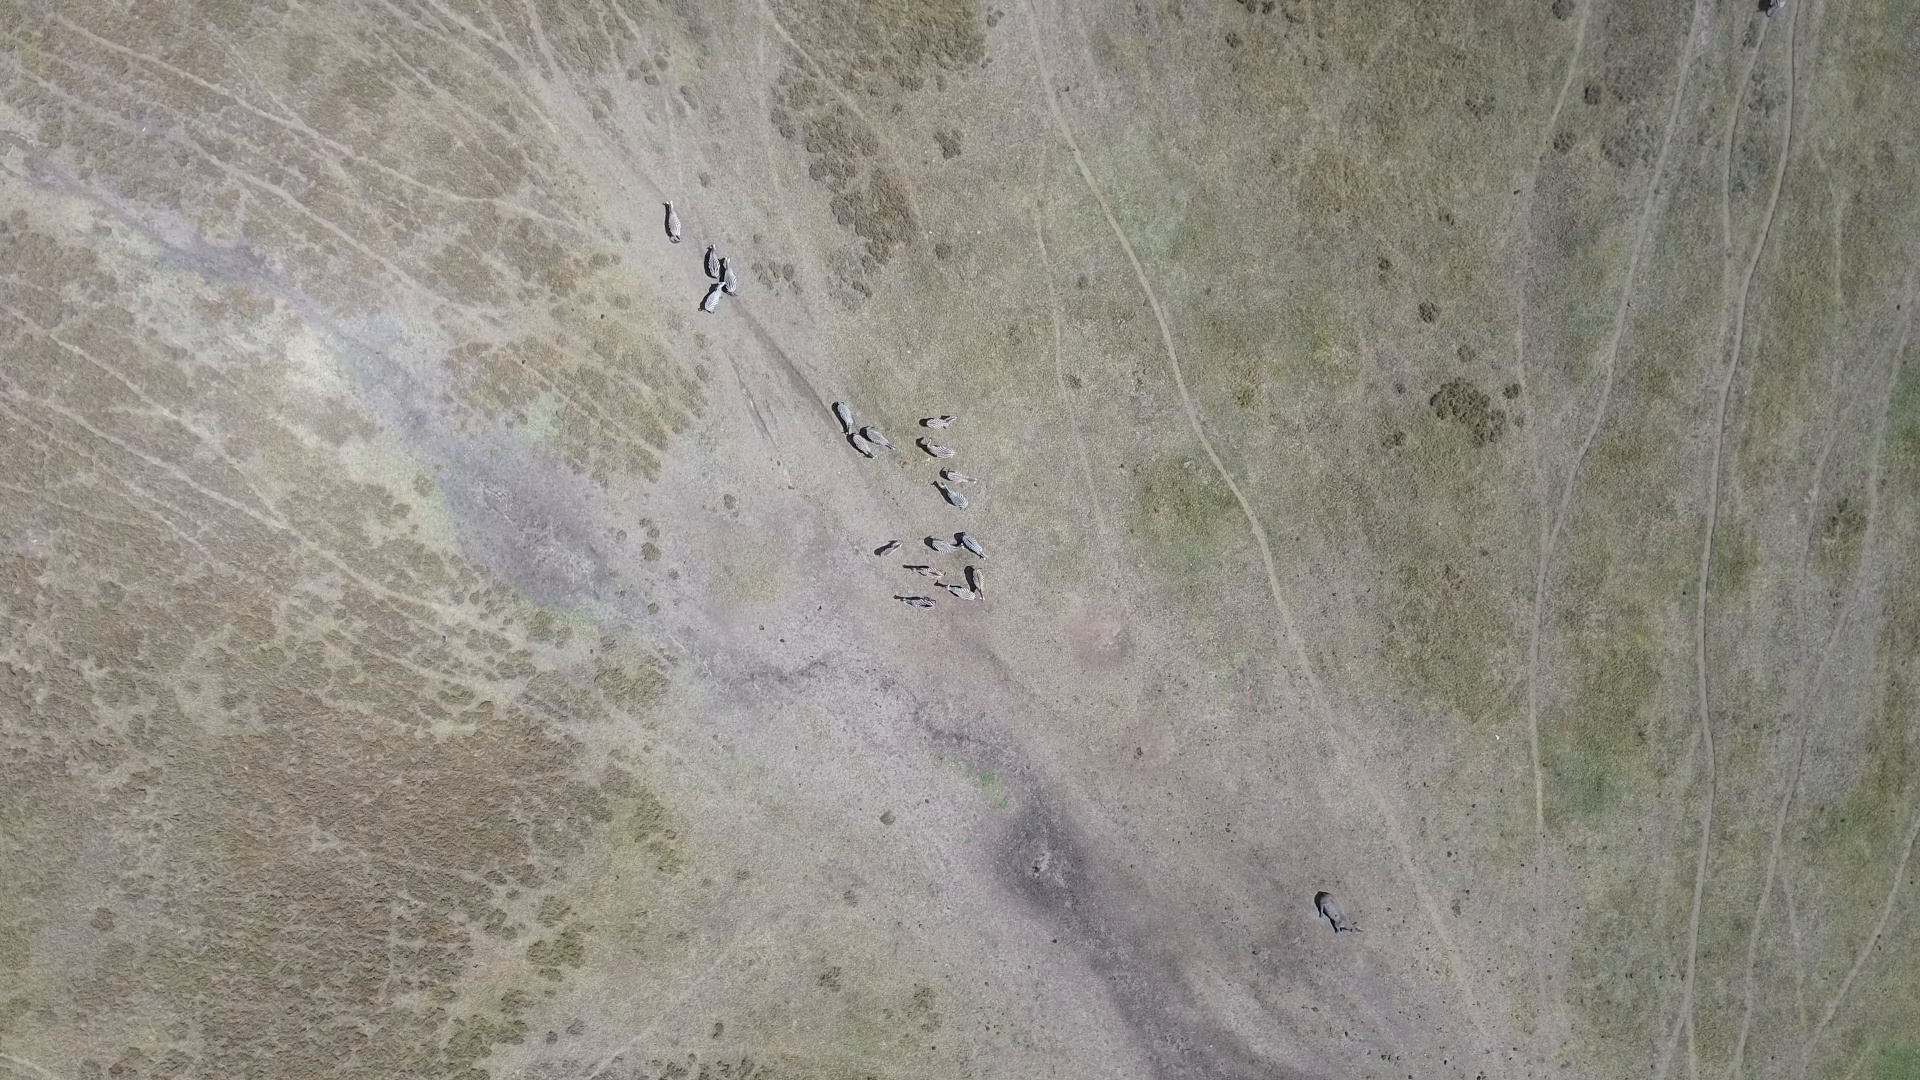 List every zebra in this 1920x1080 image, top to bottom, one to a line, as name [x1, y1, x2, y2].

zebra [667, 206, 681, 242]
zebra [706, 249, 720, 282]
zebra [722, 261, 738, 293]
zebra [699, 289, 724, 314]
zebra [833, 399, 856, 431]
zebra [927, 414, 957, 430]
zebra [866, 426, 897, 450]
zebra [849, 435, 872, 460]
zebra [926, 439, 957, 459]
zebra [946, 469, 979, 484]
zebra [940, 482, 970, 510]
zebra [963, 534, 988, 561]
zebra [933, 539, 958, 555]
zebra [871, 541, 900, 557]
zebra [908, 564, 945, 580]
zebra [970, 568, 983, 599]
zebra [944, 583, 977, 602]
zebra [901, 596, 934, 608]